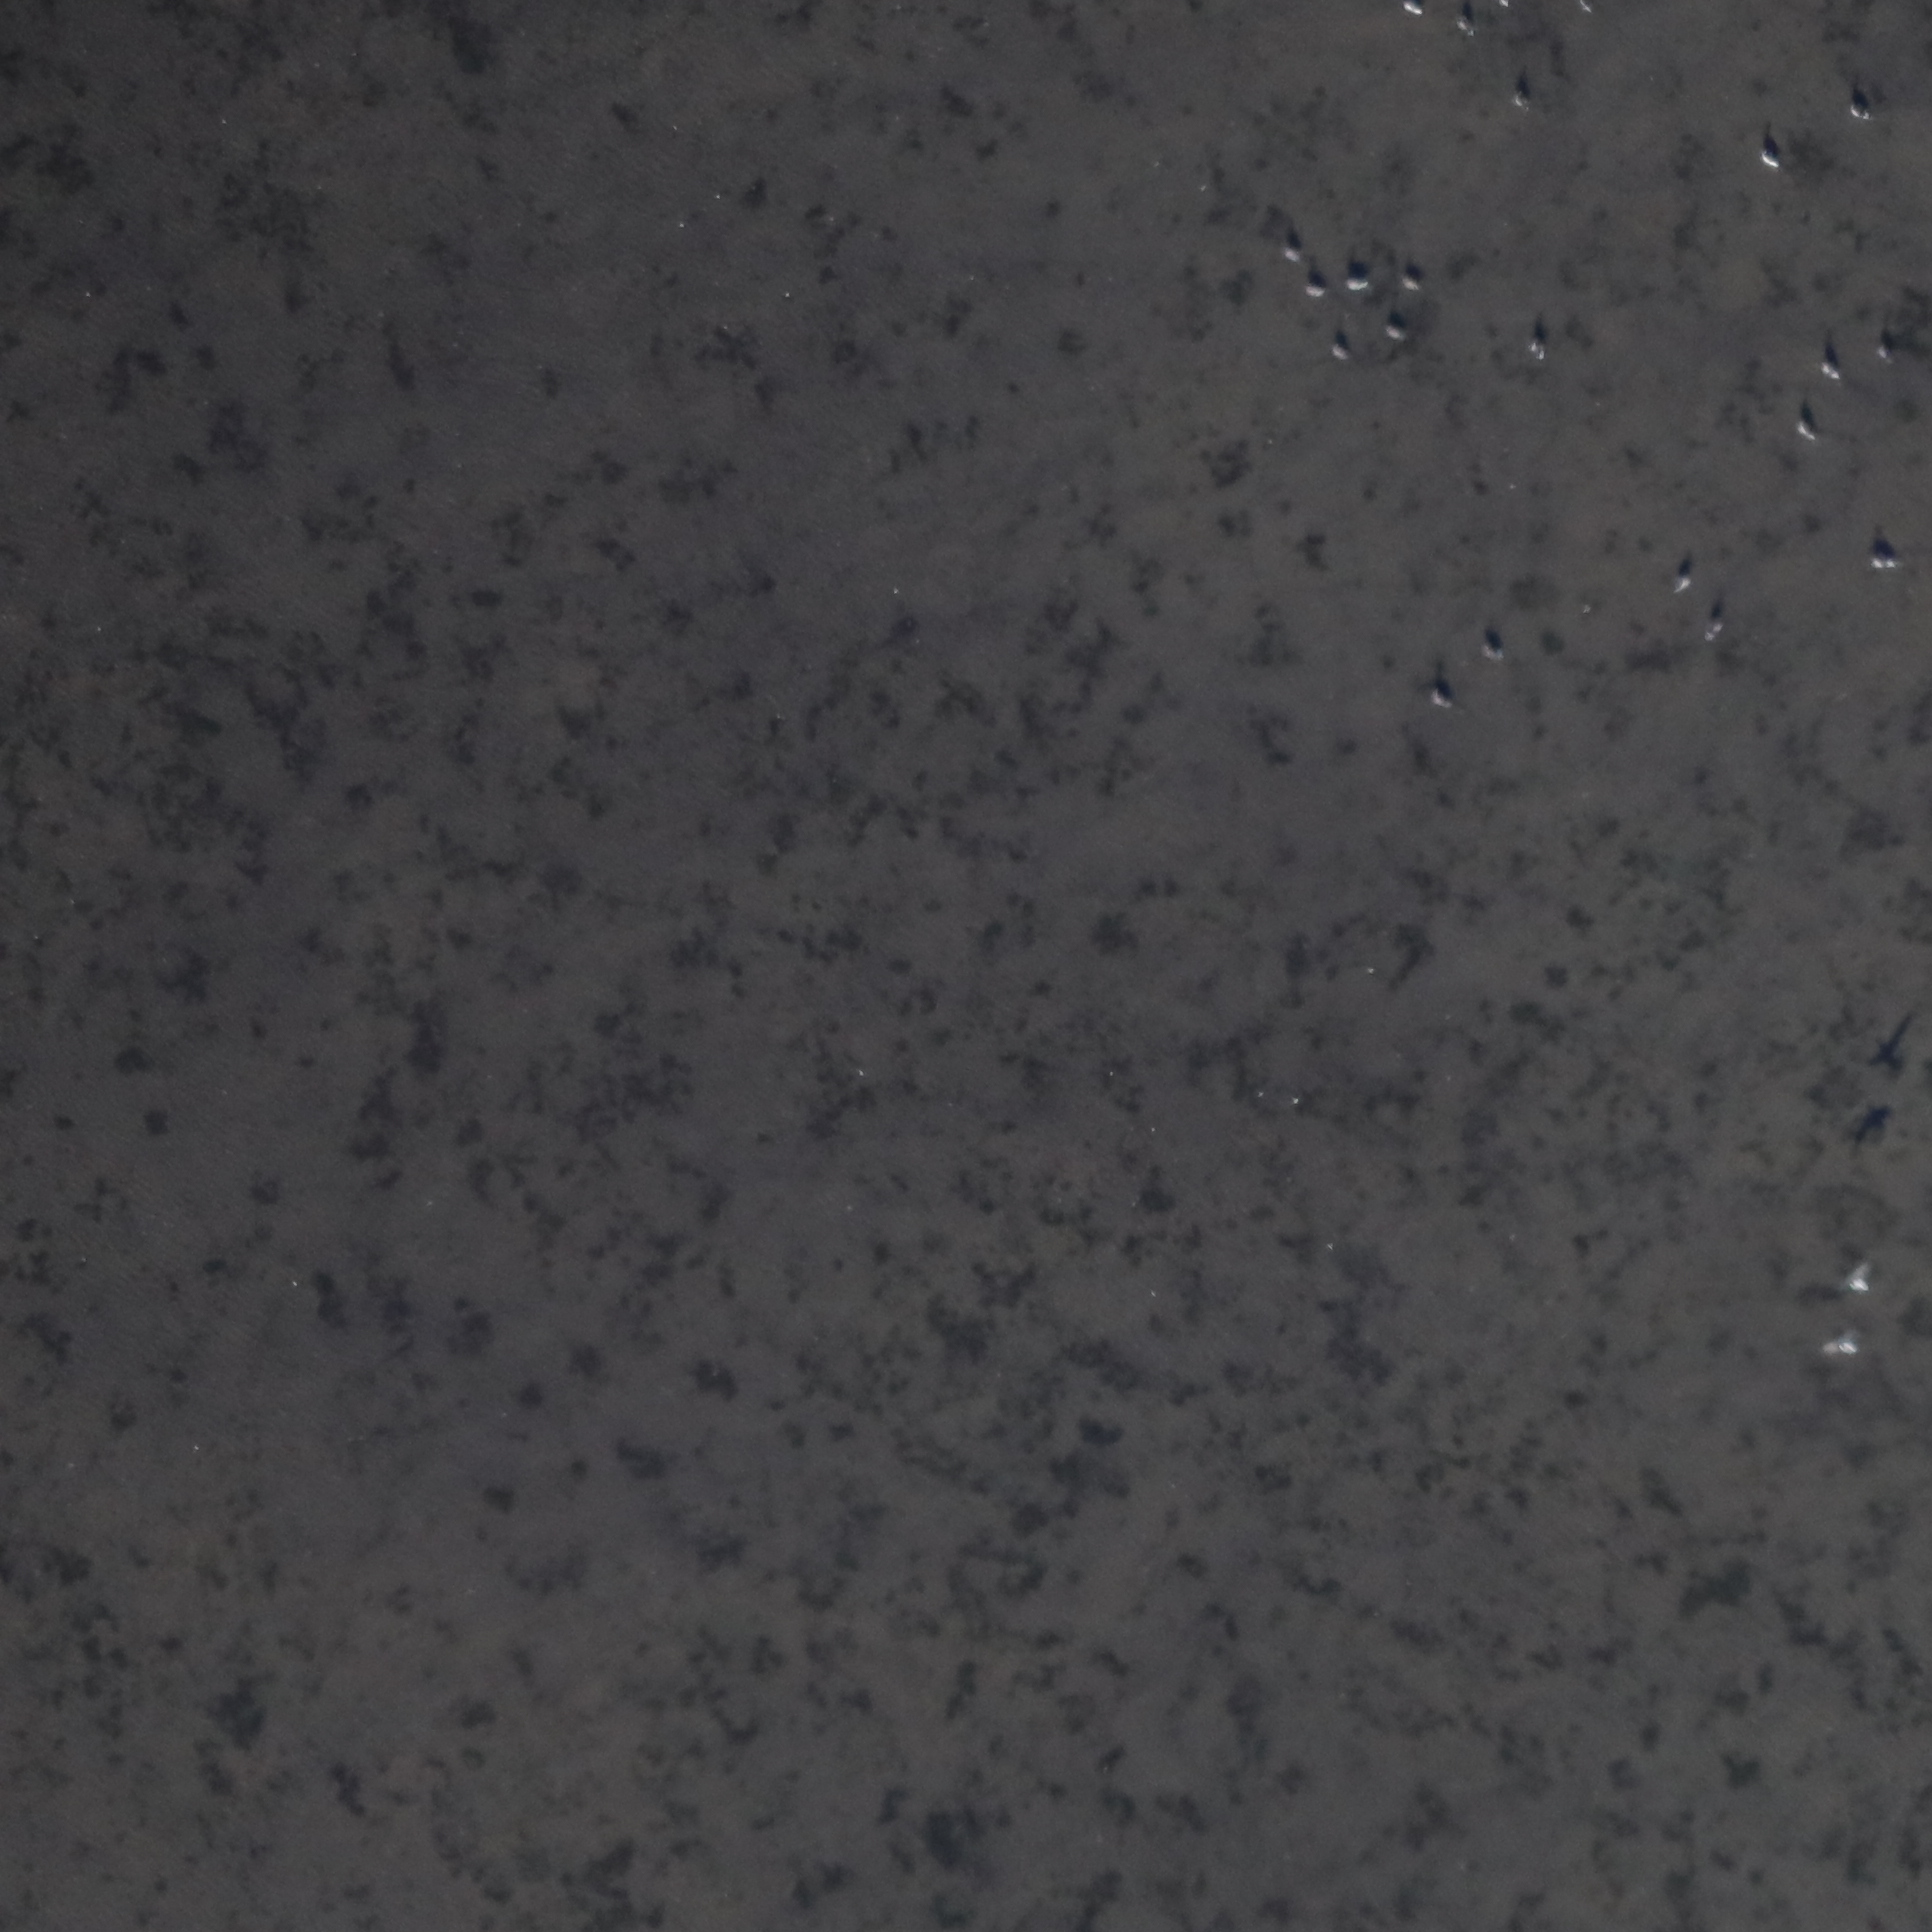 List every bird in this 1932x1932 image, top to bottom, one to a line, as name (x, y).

brant (1411, 8)
brant (1467, 26)
brant (1521, 98)
brant (1858, 109)
brant (1769, 156)
brant (1299, 259)
brant (1366, 282)
brant (1413, 289)
brant (1315, 293)
brant (1393, 331)
brant (1340, 353)
brant (1535, 353)
brant (1889, 354)
brant (1822, 379)
brant (1804, 433)
brant (1882, 560)
brant (1690, 580)
brant (1711, 630)
brant (1490, 653)
brant (1438, 703)
brant (1857, 1275)
brant (1847, 1341)